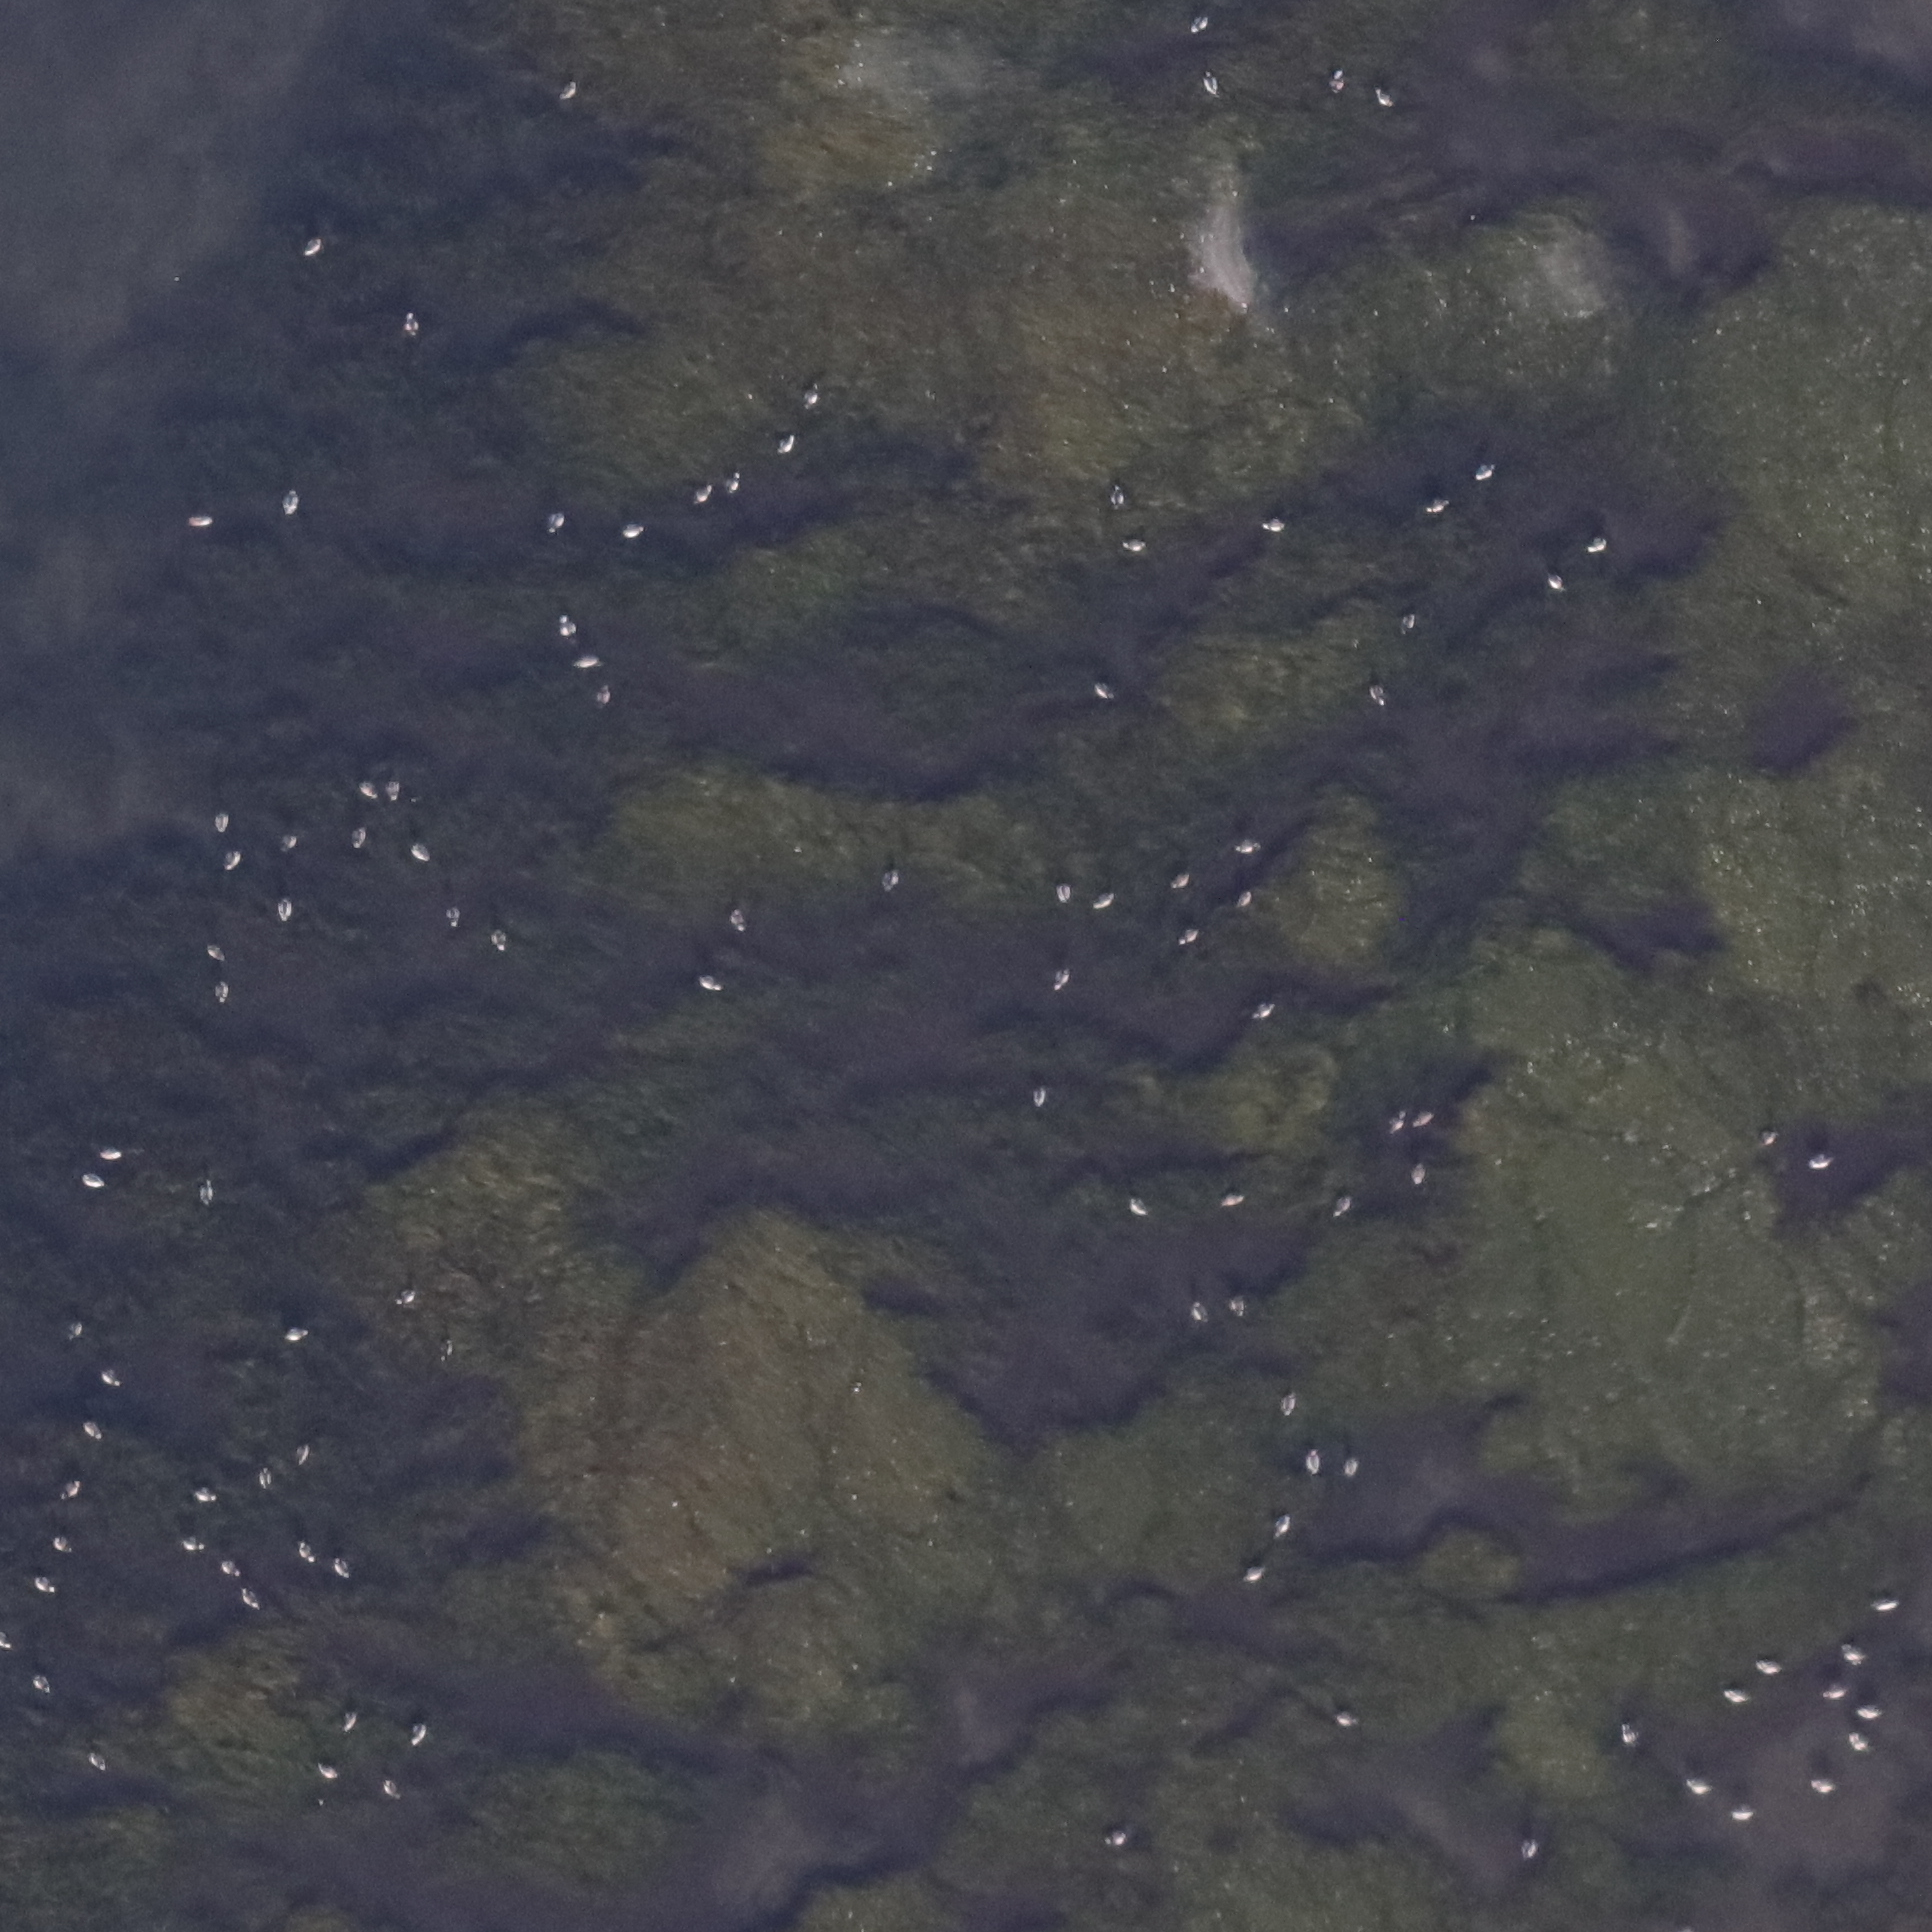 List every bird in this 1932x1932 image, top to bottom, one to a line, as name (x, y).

brant (1196, 16)
brant (1211, 70)
brant (1330, 73)
brant (576, 91)
brant (1381, 101)
brant (312, 241)
brant (402, 324)
brant (812, 396)
brant (793, 440)
brant (1482, 466)
brant (746, 484)
brant (710, 498)
brant (1125, 498)
brant (287, 502)
brant (1440, 502)
brant (555, 525)
brant (201, 526)
brant (1279, 529)
brant (642, 531)
brant (1137, 541)
brant (1604, 548)
brant (1566, 583)
brant (568, 617)
brant (1403, 631)
brant (585, 655)
brant (1099, 688)
brant (607, 696)
brant (1382, 696)
brant (368, 787)
brant (393, 794)
brant (227, 807)
brant (350, 842)
brant (1243, 849)
brant (284, 850)
brant (227, 853)
brant (426, 854)
brant (888, 877)
brant (1182, 883)
brant (1064, 889)
brant (1252, 892)
brant (1110, 902)
brant (282, 911)
brant (458, 914)
brant (736, 926)
brant (503, 939)
brant (1185, 941)
brant (223, 954)
brant (1063, 979)
brant (713, 983)
brant (220, 993)
brant (1268, 1011)
brant (1037, 1104)
brant (1402, 1119)
brant (1435, 1119)
brant (1772, 1137)
brant (112, 1149)
brant (1420, 1160)
brant (1819, 1161)
brant (89, 1187)
brant (1239, 1191)
brant (210, 1195)
brant (1344, 1205)
brant (1145, 1206)
brant (408, 1297)
brant (1197, 1307)
brant (1236, 1307)
brant (69, 1322)
brant (304, 1332)
brant (453, 1362)
brant (111, 1378)
brant (1287, 1406)
brant (99, 1437)
brant (301, 1456)
brant (1323, 1458)
brant (1350, 1473)
brant (267, 1474)
brant (72, 1492)
brant (207, 1492)
brant (1282, 1528)
brant (195, 1542)
brant (306, 1543)
brant (62, 1547)
brant (224, 1554)
brant (346, 1559)
brant (1256, 1567)
brant (51, 1578)
brant (248, 1584)
brant (1893, 1604)
brant (2, 1636)
brant (1859, 1647)
brant (1760, 1671)
brant (41, 1679)
brant (1835, 1695)
brant (1735, 1701)
brant (1875, 1712)
brant (1351, 1720)
brant (352, 1721)
brant (427, 1738)
brant (1640, 1739)
brant (1857, 1740)
brant (107, 1765)
brant (336, 1770)
brant (399, 1786)
brant (1828, 1792)
brant (1702, 1793)
brant (1747, 1814)
brant (1125, 1842)
brant (1530, 1845)
brant (1692, 1923)